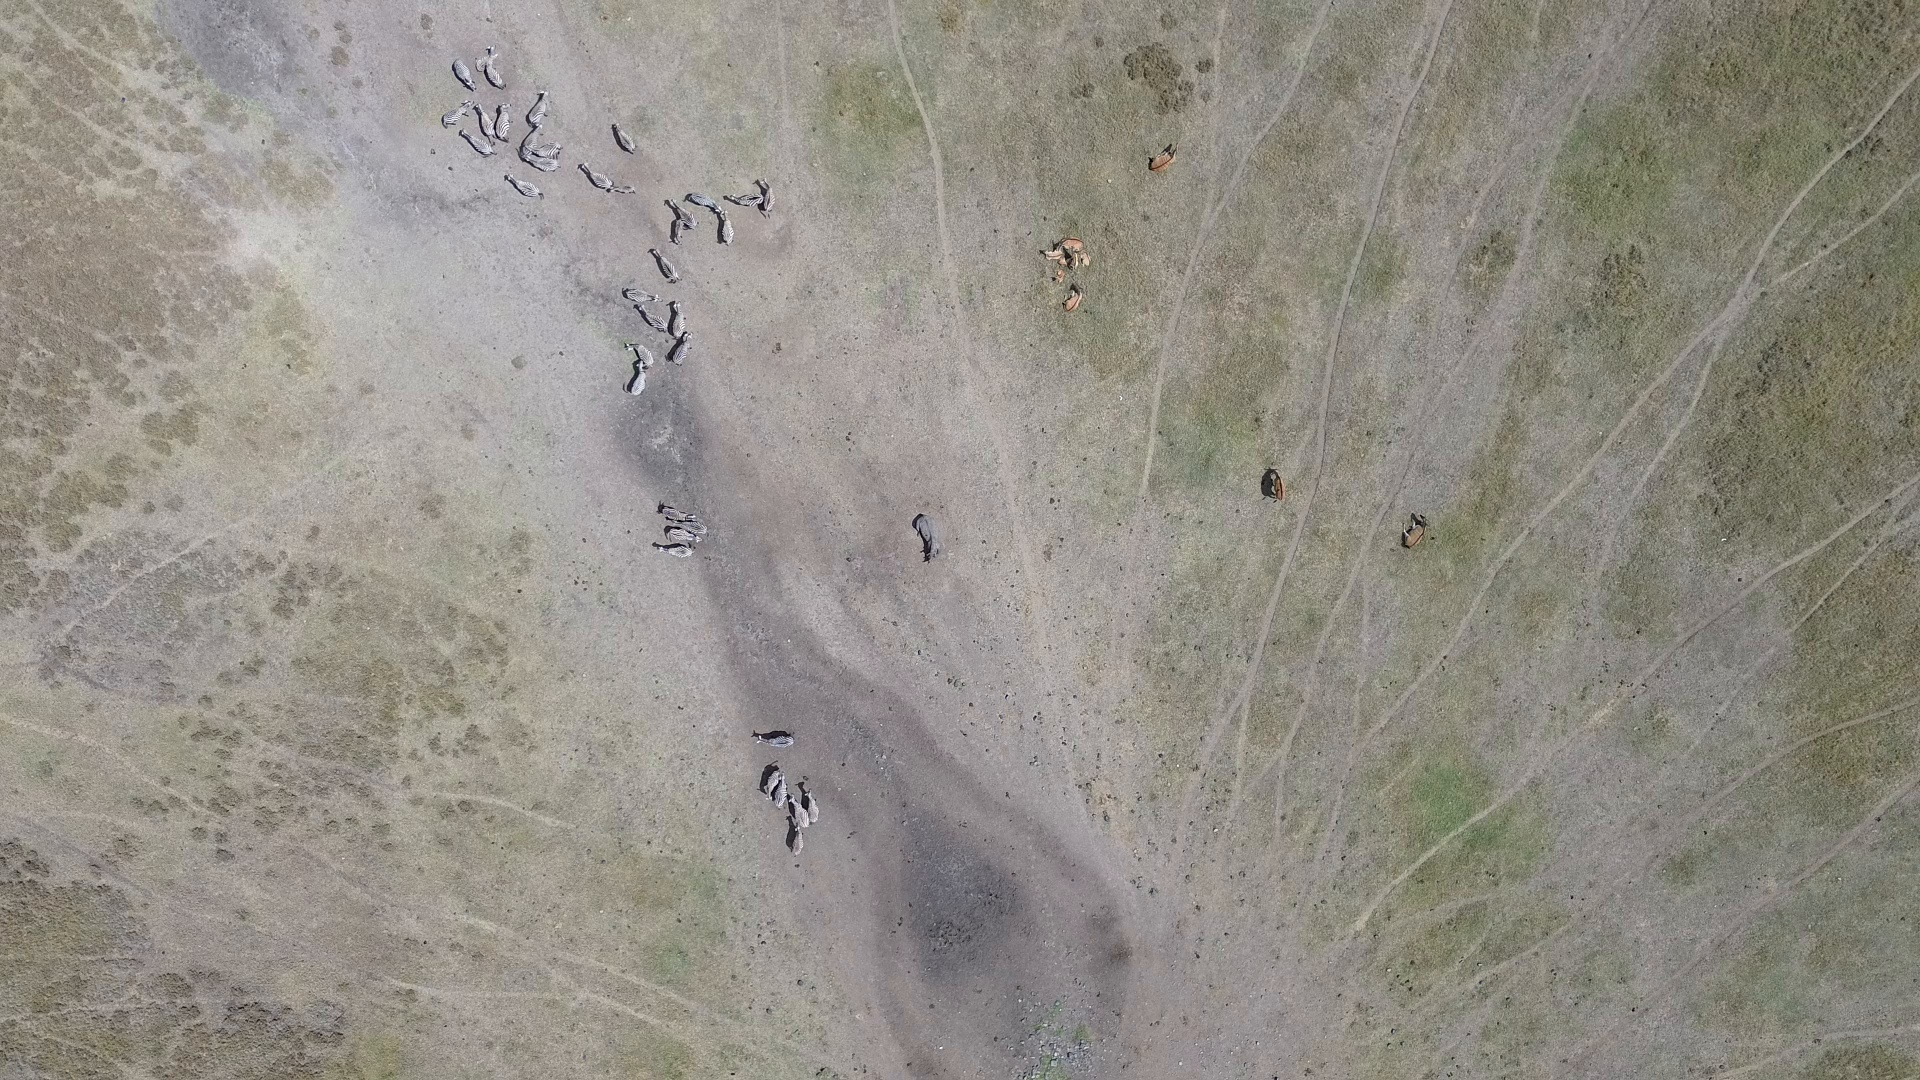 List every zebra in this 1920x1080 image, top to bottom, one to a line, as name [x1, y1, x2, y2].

zebra [482, 55, 502, 86]
zebra [452, 61, 475, 90]
zebra [529, 94, 548, 128]
zebra [495, 103, 512, 138]
zebra [441, 106, 466, 126]
zebra [474, 108, 493, 139]
zebra [520, 122, 544, 155]
zebra [613, 125, 633, 152]
zebra [462, 131, 492, 155]
zebra [523, 142, 566, 155]
zebra [526, 154, 559, 170]
zebra [580, 163, 609, 188]
zebra [507, 175, 540, 199]
zebra [614, 181, 636, 194]
zebra [758, 184, 772, 214]
zebra [728, 193, 759, 207]
zebra [688, 194, 718, 207]
zebra [667, 202, 691, 225]
zebra [718, 213, 734, 242]
zebra [671, 216, 684, 245]
zebra [651, 251, 675, 280]
zebra [623, 286, 656, 307]
zebra [637, 287, 665, 306]
zebra [632, 300, 660, 324]
zebra [671, 304, 685, 336]
zebra [671, 333, 692, 362]
zebra [626, 343, 647, 364]
zebra [630, 361, 648, 395]
zebra [663, 508, 699, 521]
zebra [667, 519, 713, 533]
zebra [668, 530, 705, 545]
zebra [659, 544, 695, 559]
zebra [758, 735, 796, 748]
zebra [764, 768, 779, 800]
zebra [773, 773, 790, 806]
zebra [806, 793, 820, 828]
zebra [789, 794, 810, 828]
zebra [791, 811, 806, 852]